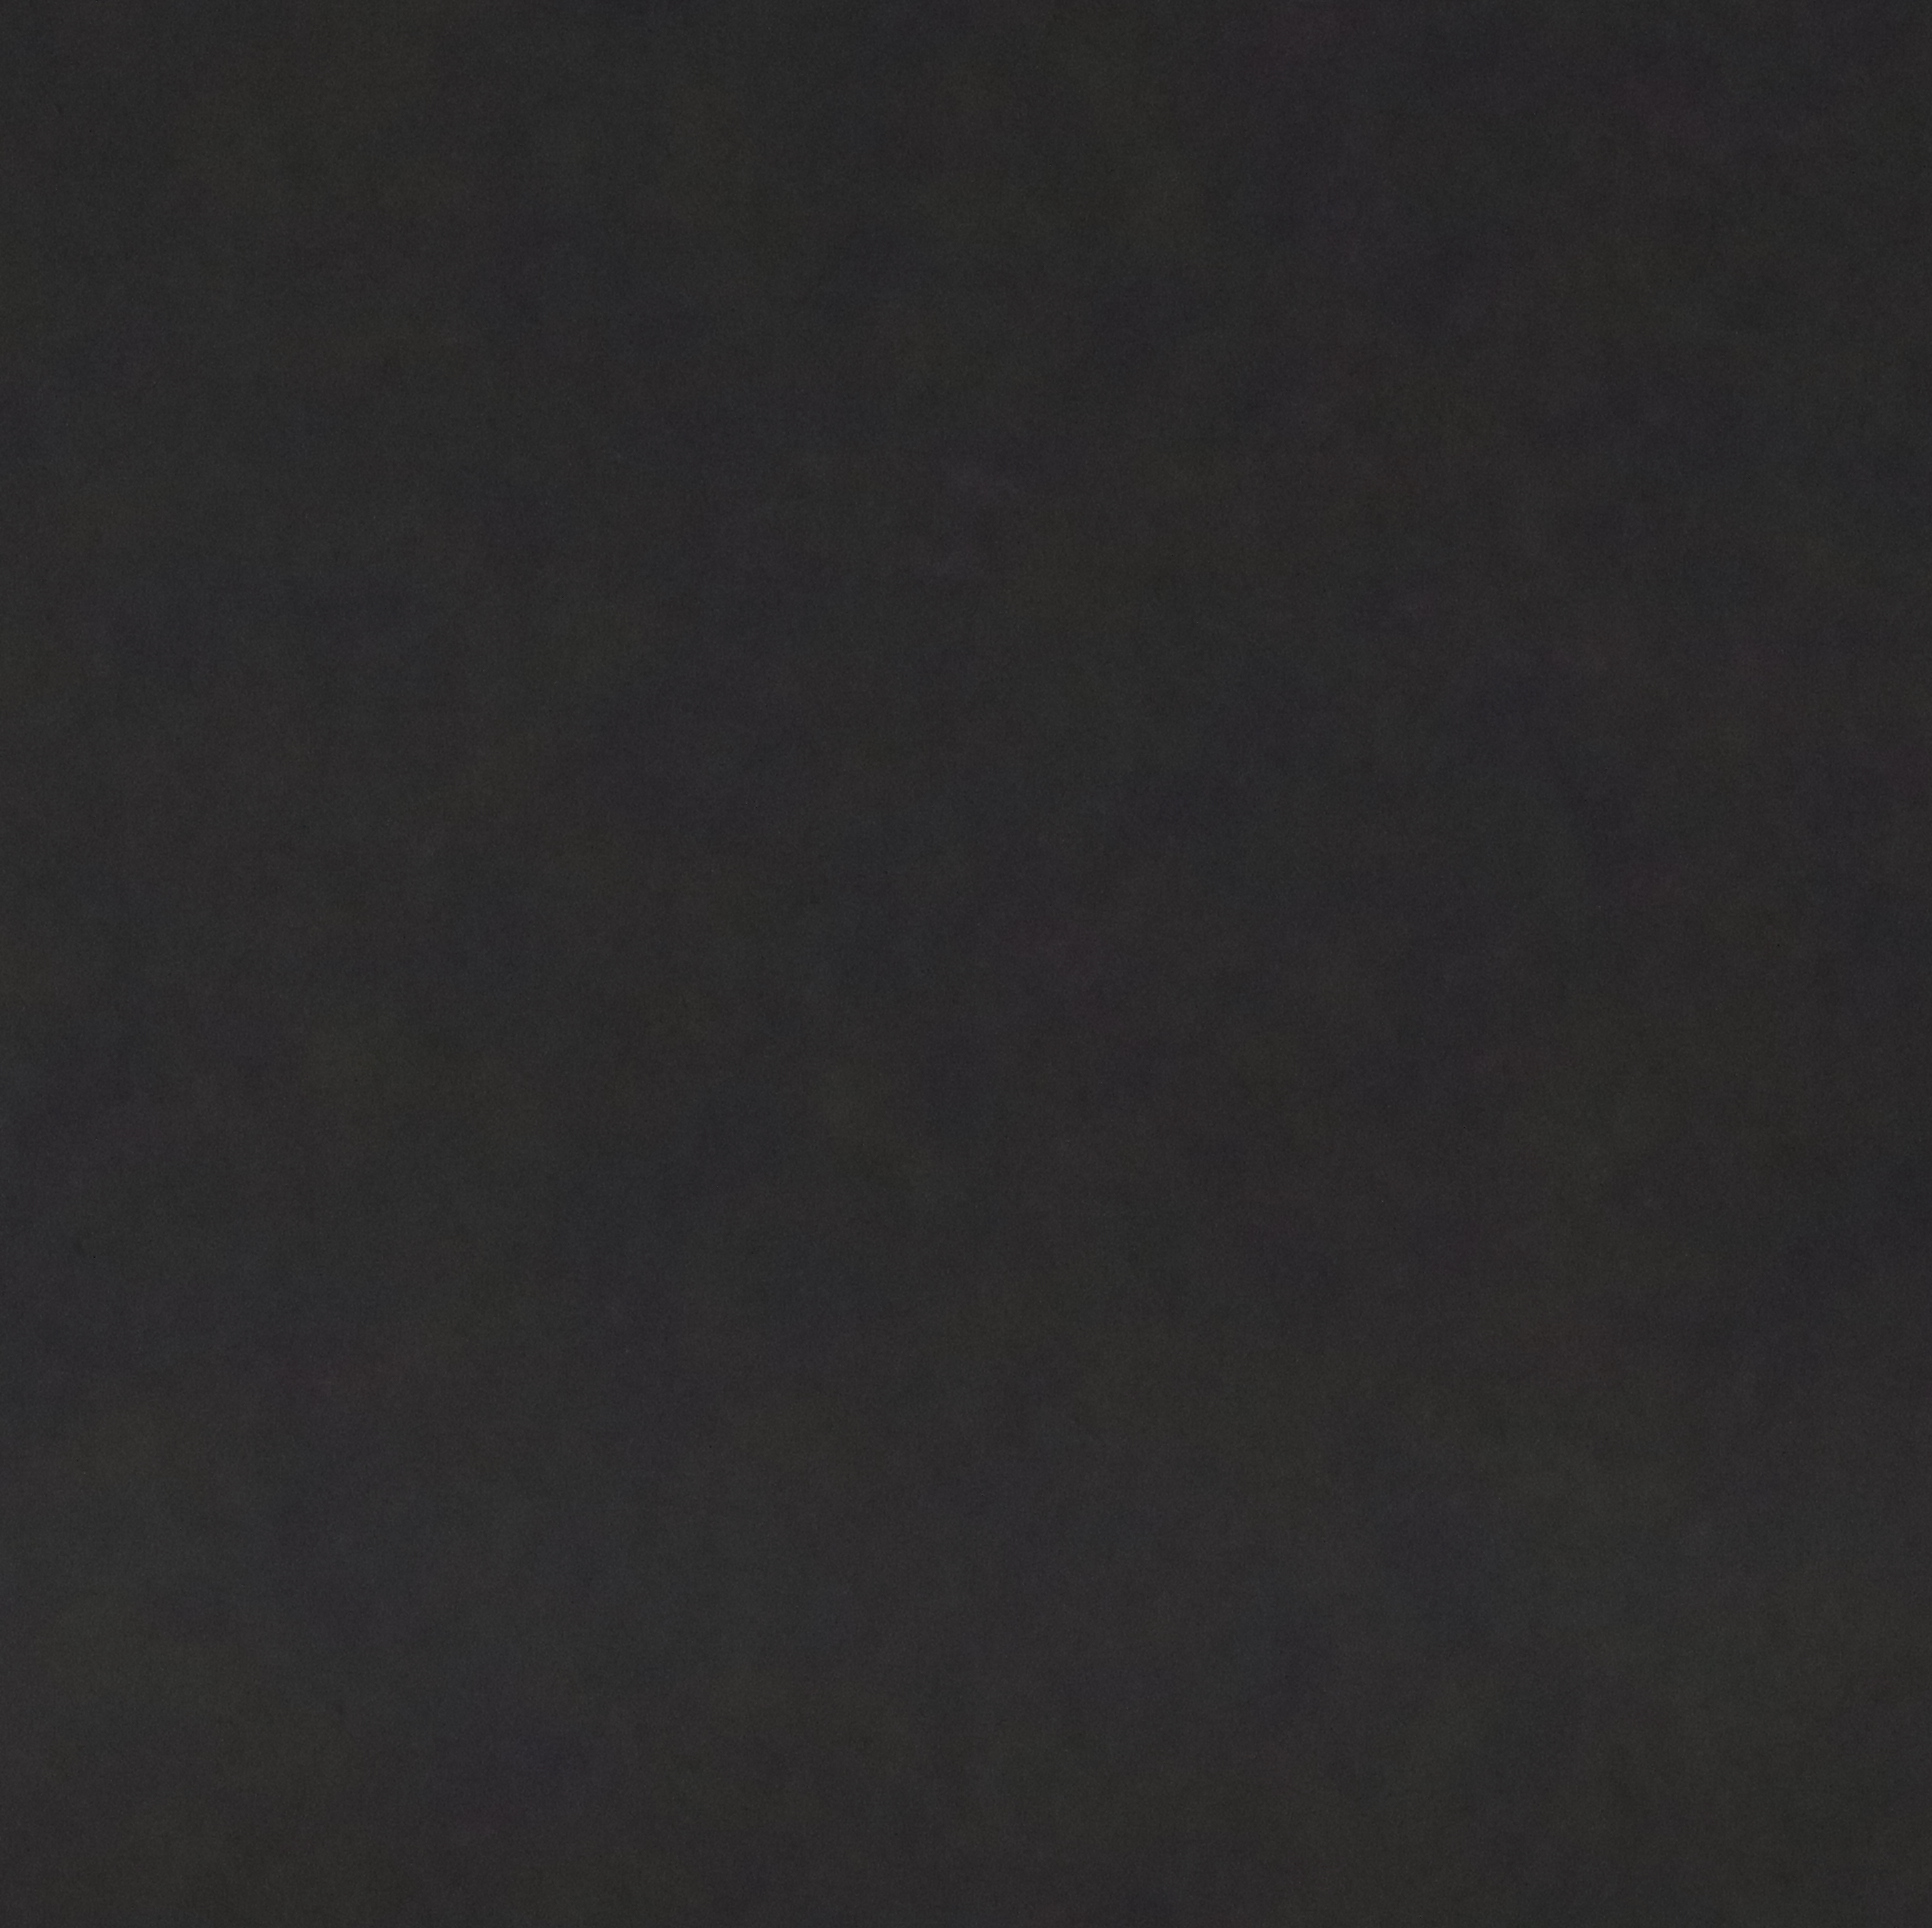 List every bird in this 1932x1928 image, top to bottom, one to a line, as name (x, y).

None